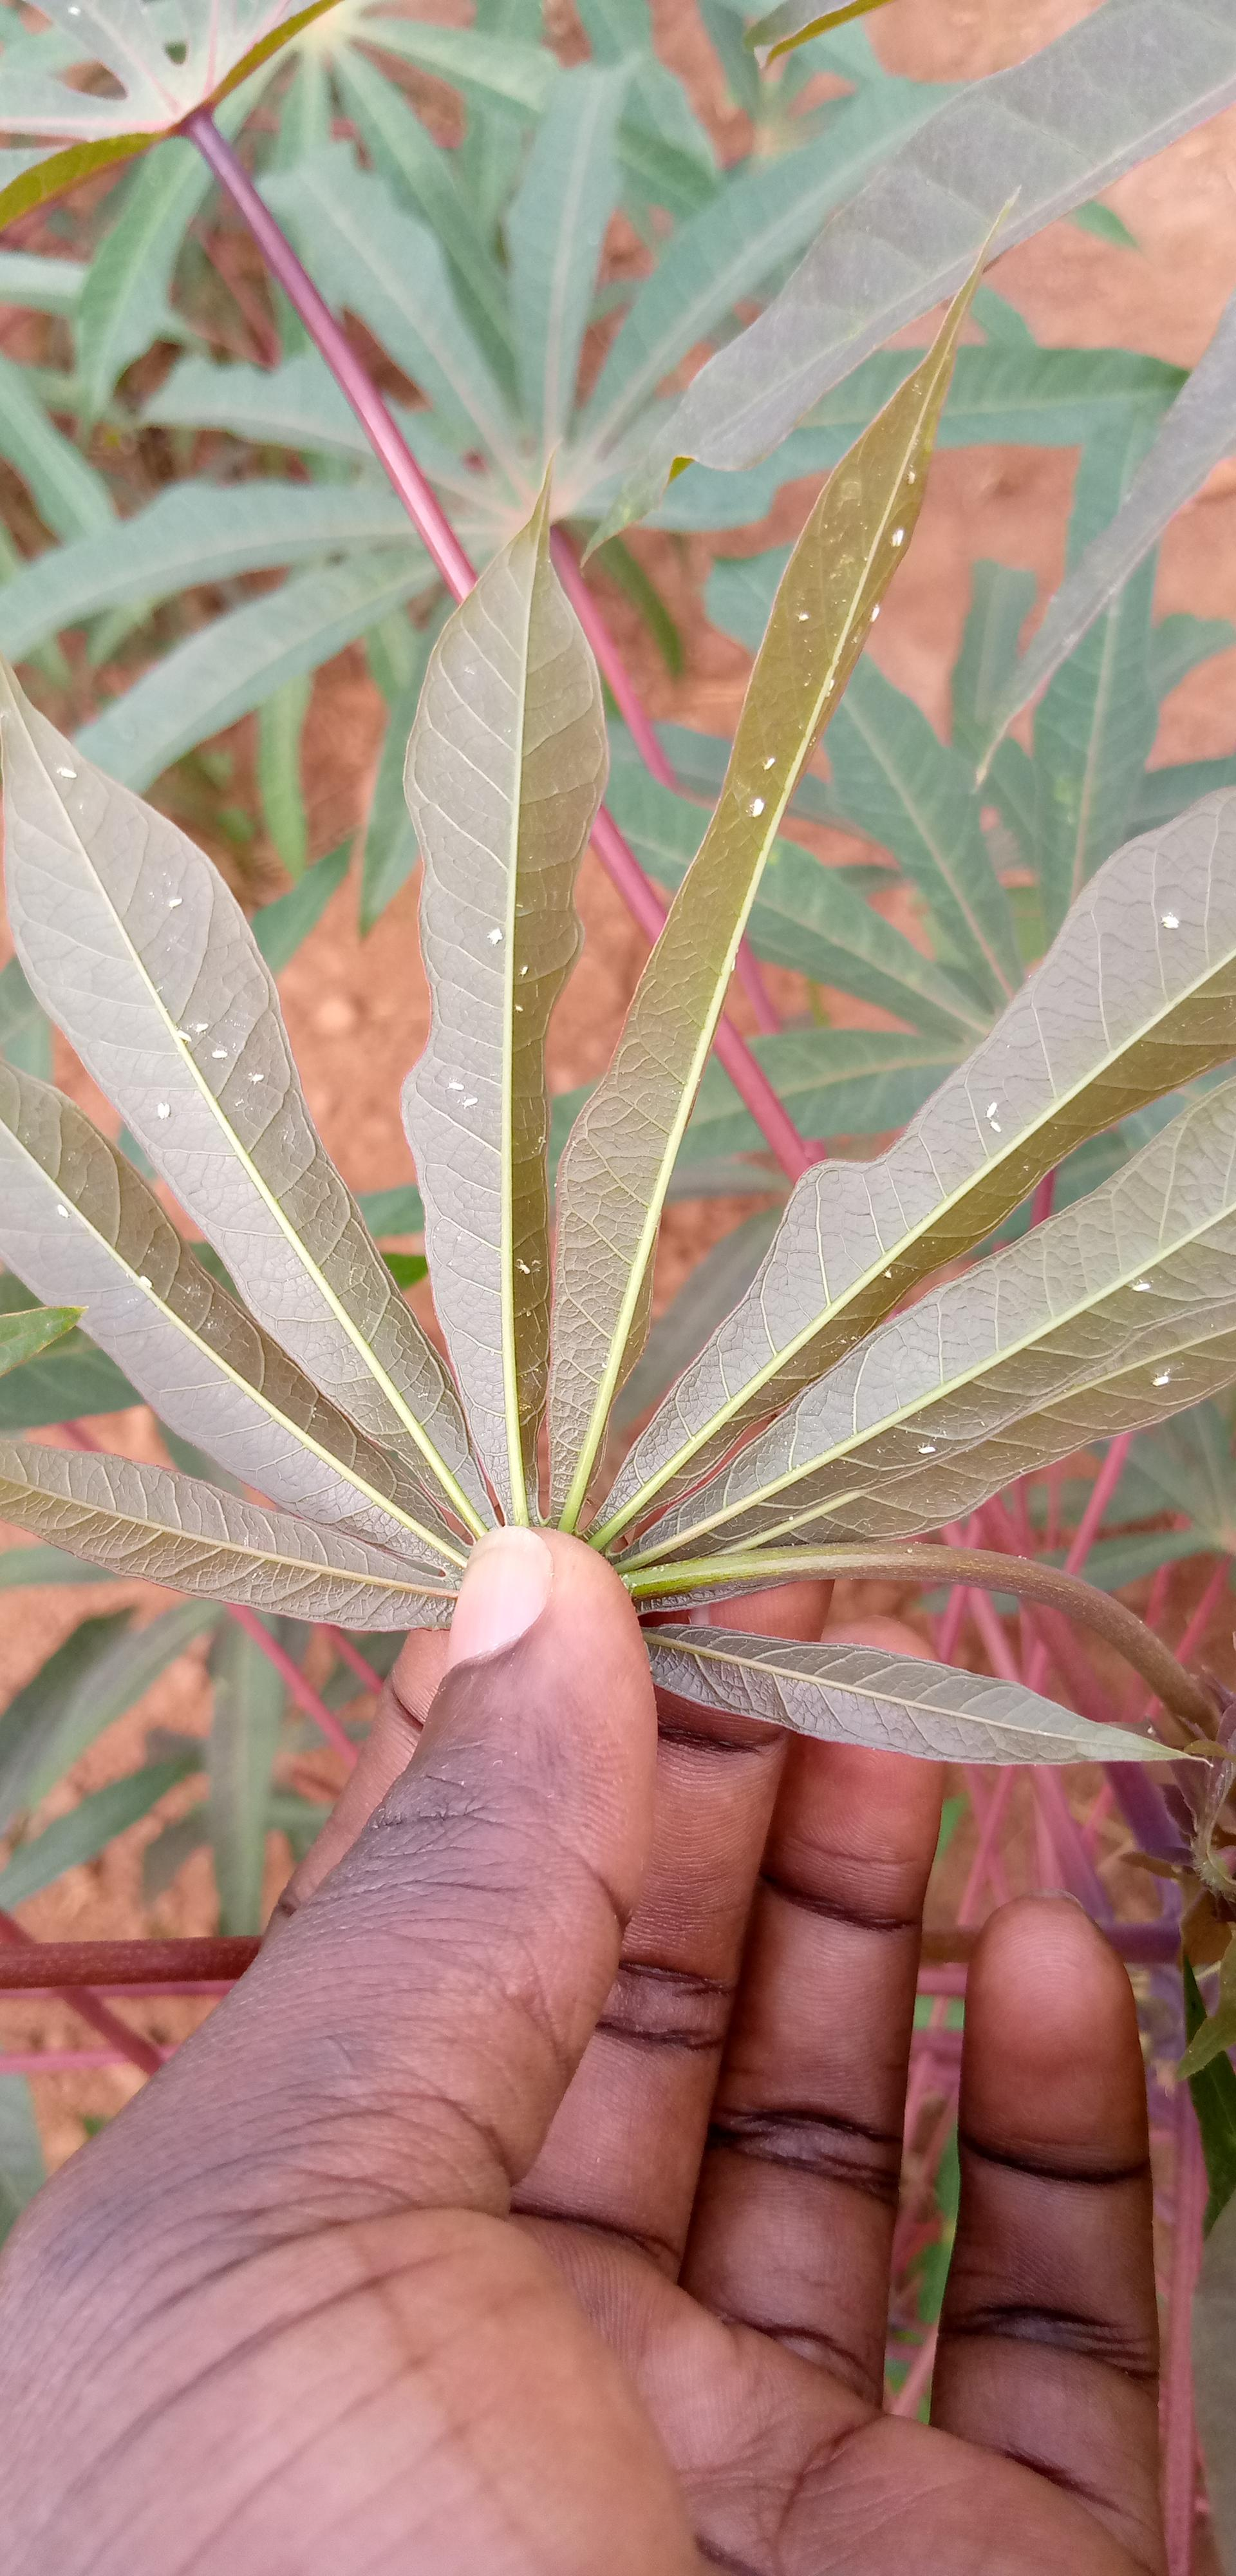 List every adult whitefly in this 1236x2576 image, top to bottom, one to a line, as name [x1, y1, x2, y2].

whitefly [906, 469, 917, 487]
whitefly [896, 527, 904, 548]
whitefly [890, 531, 897, 549]
whitefly [868, 605, 880, 625]
whitefly [796, 612, 810, 624]
whitefly [760, 756, 777, 773]
whitefly [59, 766, 78, 781]
whitefly [751, 797, 765, 820]
whitefly [167, 895, 184, 909]
whitefly [1161, 914, 1180, 924]
whitefly [1162, 922, 1179, 930]
whitefly [486, 925, 505, 945]
whitefly [519, 964, 529, 978]
whitefly [514, 1004, 525, 1014]
whitefly [194, 1021, 211, 1034]
whitefly [176, 1028, 192, 1043]
whitefly [211, 1048, 229, 1059]
whitefly [250, 1072, 266, 1084]
whitefly [447, 1080, 465, 1092]
whitefly [462, 1097, 480, 1109]
whitefly [984, 1100, 998, 1119]
whitefly [157, 1101, 165, 1121]
whitefly [164, 1101, 171, 1119]
whitefly [989, 1120, 1002, 1134]
whitefly [55, 1203, 70, 1220]
whitefly [517, 1261, 532, 1276]
whitefly [882, 1267, 894, 1281]
whitefly [139, 1274, 154, 1289]
whitefly [1129, 1282, 1152, 1293]
whitefly [1150, 1375, 1171, 1387]
whitefly [915, 1445, 938, 1455]